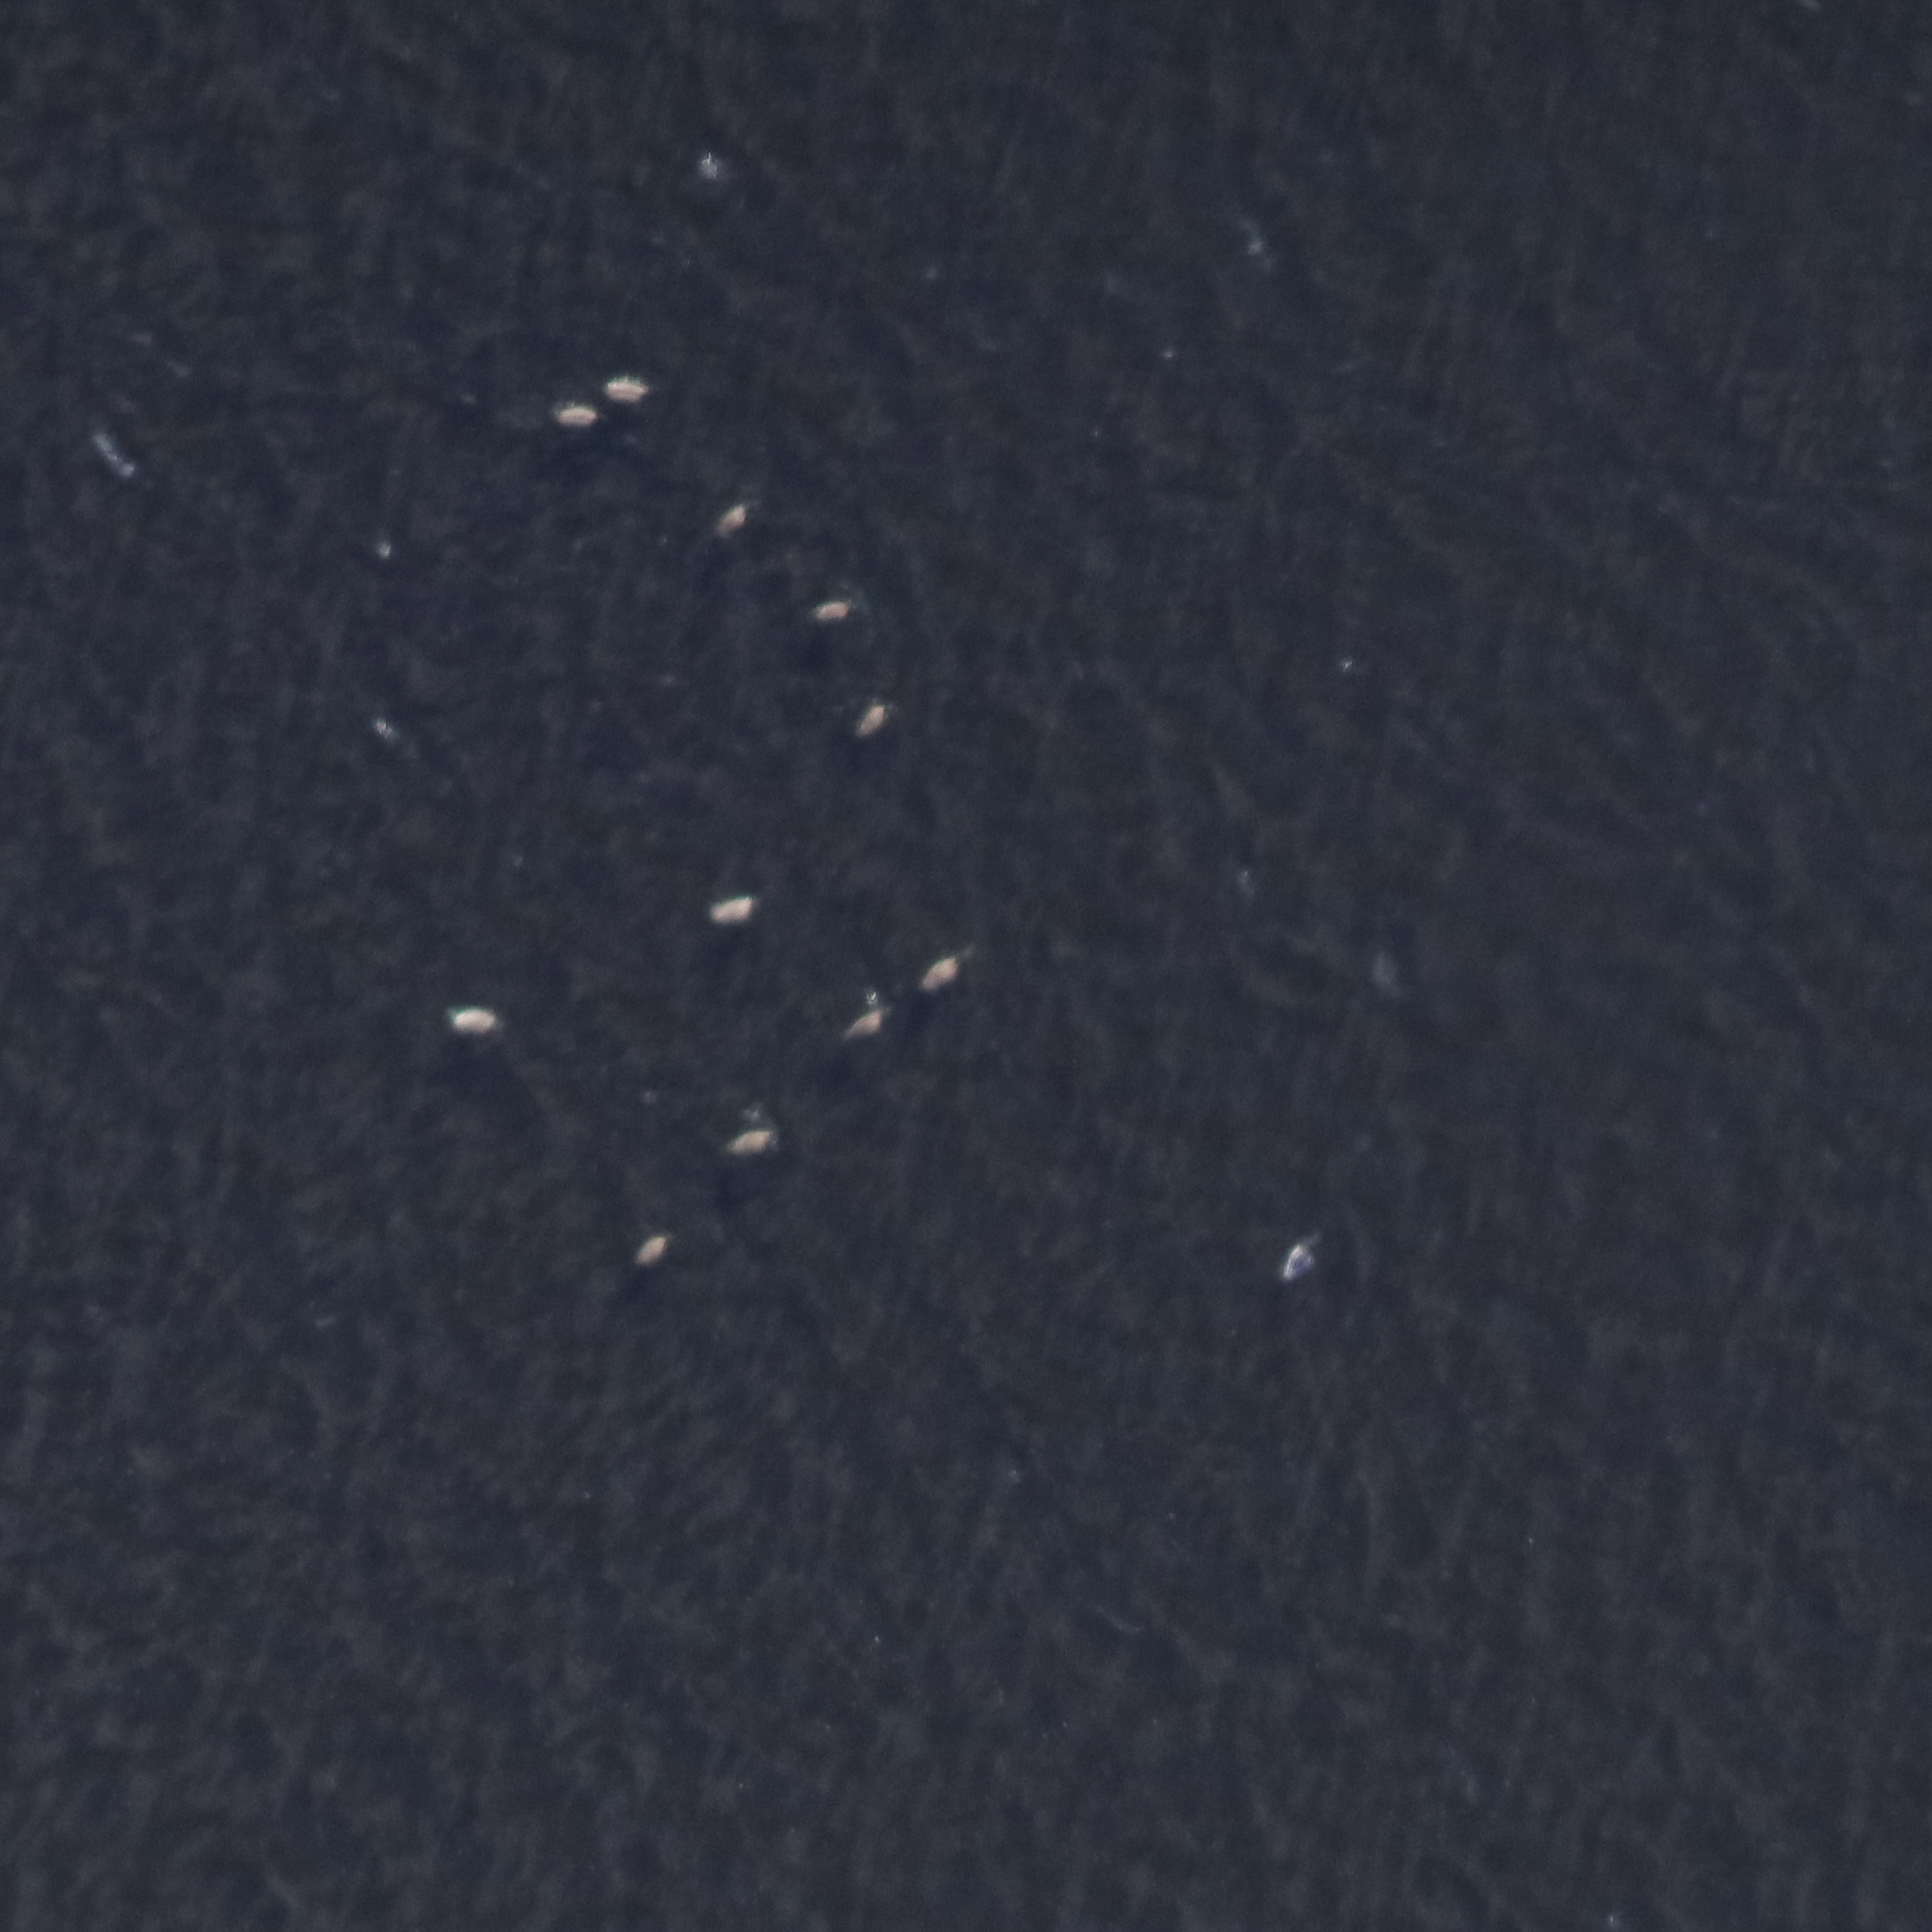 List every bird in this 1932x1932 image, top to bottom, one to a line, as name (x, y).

Canada goose (626, 389)
Canada goose (578, 418)
Canada goose (735, 519)
Canada goose (832, 609)
Canada goose (875, 722)
Canada goose (738, 914)
Canada goose (939, 975)
Canada goose (470, 1023)
Canada goose (862, 1024)
Canada goose (746, 1150)
Canada goose (649, 1251)
brant (1300, 1259)